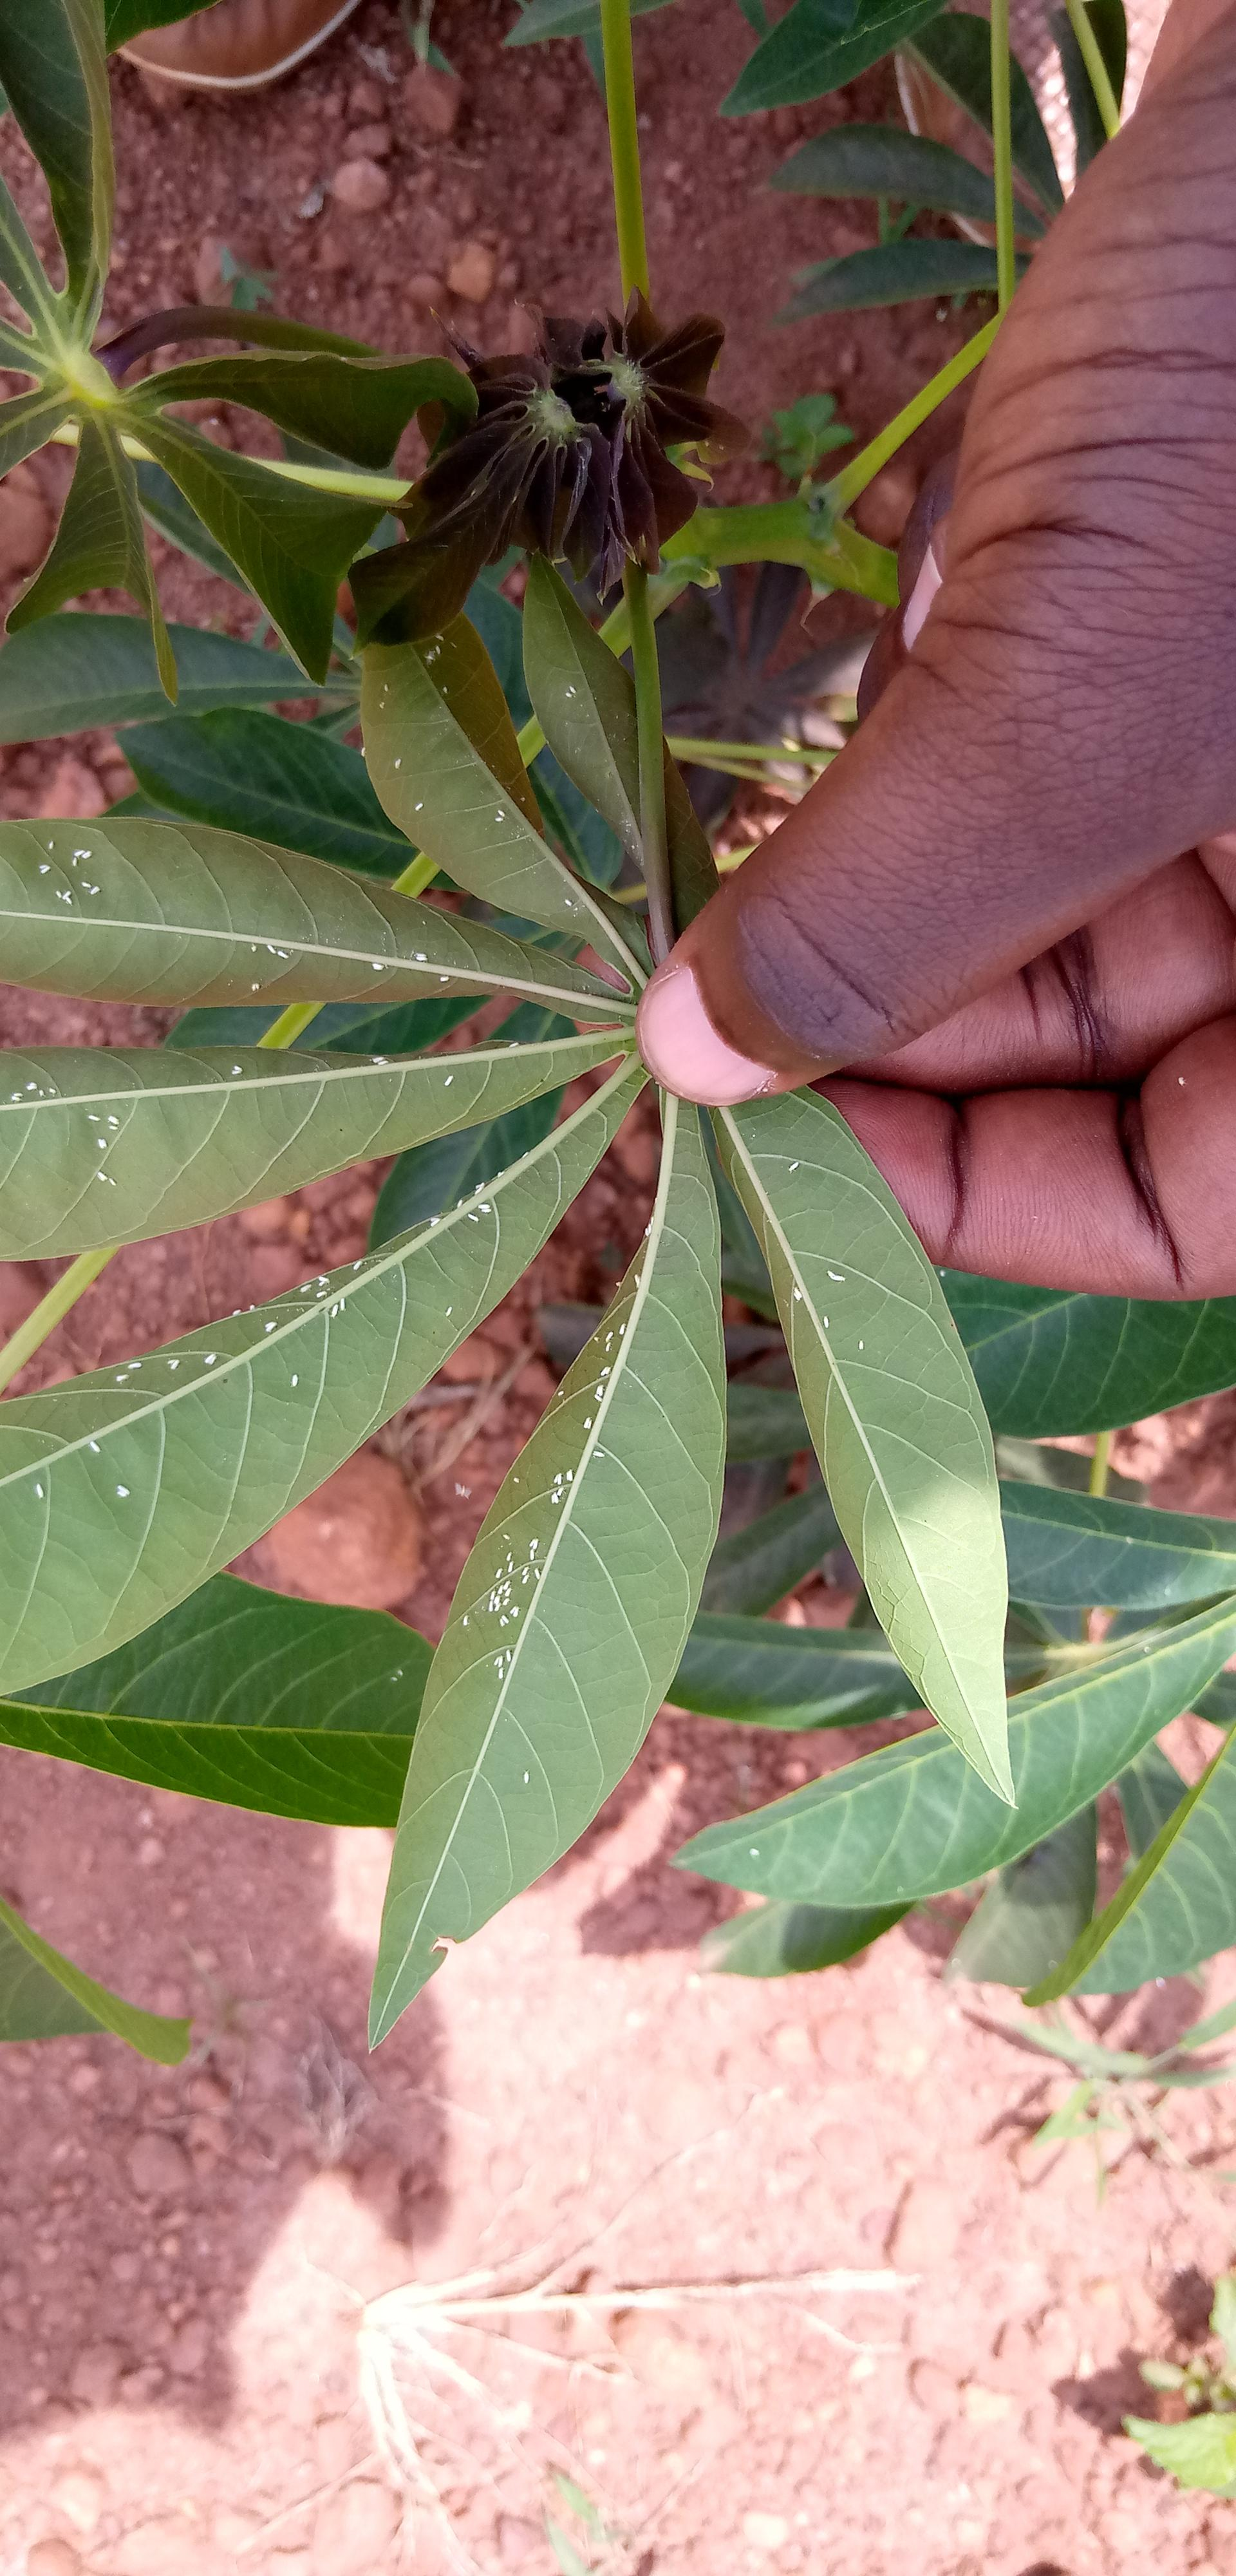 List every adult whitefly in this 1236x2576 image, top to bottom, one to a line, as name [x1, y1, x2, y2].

whitefly [435, 632, 447, 643]
whitefly [435, 645, 442, 655]
whitefly [423, 651, 436, 665]
whitefly [380, 683, 394, 694]
whitefly [568, 683, 578, 695]
whitefly [441, 684, 453, 696]
whitefly [564, 691, 573, 700]
whitefly [359, 745, 368, 759]
whitefly [392, 757, 404, 770]
whitefly [413, 800, 427, 813]
whitefly [496, 808, 509, 818]
whitefly [494, 817, 505, 824]
whitefly [47, 839, 57, 851]
whitefly [73, 849, 86, 857]
whitefly [81, 849, 93, 858]
whitefly [84, 853, 93, 860]
whitefly [71, 856, 78, 868]
whitefly [37, 864, 50, 870]
whitefly [40, 866, 51, 876]
whitefly [80, 880, 92, 889]
whitefly [89, 884, 102, 897]
whitefly [55, 889, 62, 900]
whitefly [61, 889, 73, 901]
whitefly [65, 896, 74, 906]
whitefly [562, 896, 575, 909]
whitefly [249, 943, 259, 954]
whitefly [265, 945, 277, 956]
whitefly [277, 949, 291, 960]
whitefly [415, 952, 429, 958]
whitefly [415, 956, 429, 963]
whitefly [372, 963, 385, 972]
whitefly [438, 974, 451, 984]
whitefly [251, 982, 256, 992]
whitefly [256, 982, 262, 991]
whitefly [509, 1041, 520, 1049]
whitefly [372, 1056, 386, 1064]
whitefly [379, 1059, 391, 1066]
whitefly [234, 1065, 243, 1072]
whitefly [231, 1069, 243, 1075]
whitefly [443, 1074, 456, 1088]
whitefly [28, 1081, 39, 1086]
whitefly [26, 1085, 37, 1092]
whitefly [48, 1086, 59, 1095]
whitefly [38, 1088, 45, 1099]
whitefly [12, 1092, 24, 1098]
whitefly [10, 1095, 23, 1104]
whitefly [87, 1113, 101, 1122]
whitefly [109, 1115, 122, 1122]
whitefly [107, 1117, 121, 1126]
whitefly [106, 1124, 121, 1133]
whitefly [96, 1135, 104, 1150]
whitefly [101, 1137, 111, 1148]
whitefly [784, 1159, 802, 1173]
whitefly [96, 1170, 109, 1183]
whitefly [108, 1176, 119, 1188]
whitefly [474, 1182, 485, 1189]
whitefly [474, 1186, 483, 1198]
whitefly [455, 1197, 466, 1209]
whitefly [478, 1203, 492, 1209]
whitefly [480, 1208, 492, 1214]
whitefly [467, 1211, 480, 1224]
whitefly [430, 1218, 442, 1229]
whitefly [648, 1222, 653, 1235]
whitefly [644, 1226, 648, 1237]
whitefly [351, 1257, 365, 1272]
whitefly [825, 1267, 835, 1278]
whitefly [633, 1271, 642, 1291]
whitefly [317, 1274, 331, 1285]
whitefly [833, 1274, 847, 1283]
whitefly [613, 1279, 626, 1290]
whitefly [317, 1281, 327, 1287]
whitefly [299, 1282, 312, 1294]
whitefly [794, 1284, 803, 1298]
whitefly [315, 1289, 328, 1300]
whitefly [793, 1291, 801, 1302]
whitefly [339, 1296, 348, 1314]
whitefly [329, 1302, 340, 1319]
whitefly [248, 1303, 257, 1312]
whitefly [444, 1305, 456, 1318]
whitefly [230, 1309, 243, 1316]
whitefly [821, 1315, 834, 1329]
whitefly [265, 1320, 280, 1336]
whitefly [619, 1320, 627, 1337]
whitefly [604, 1329, 615, 1343]
whitefly [590, 1334, 601, 1344]
whitefly [856, 1338, 866, 1353]
whitefly [604, 1341, 612, 1354]
whitefly [201, 1348, 221, 1367]
whitefly [166, 1358, 178, 1365]
whitefly [171, 1358, 182, 1370]
whitefly [127, 1361, 144, 1372]
whitefly [599, 1365, 607, 1377]
whitefly [606, 1366, 612, 1376]
whitefly [290, 1371, 301, 1390]
whitefly [114, 1373, 131, 1383]
whitefly [598, 1383, 606, 1397]
whitefly [556, 1389, 566, 1397]
whitefly [594, 1393, 604, 1403]
whitefly [583, 1414, 592, 1430]
whitefly [588, 1418, 594, 1431]
whitefly [89, 1440, 103, 1454]
whitefly [590, 1448, 607, 1460]
whitefly [565, 1466, 576, 1483]
whitefly [565, 1469, 570, 1481]
whitefly [551, 1471, 558, 1484]
whitefly [557, 1472, 563, 1486]
whitefly [511, 1475, 521, 1484]
whitefly [34, 1481, 48, 1501]
whitefly [452, 1482, 476, 1500]
whitefly [117, 1484, 132, 1496]
whitefly [556, 1486, 566, 1497]
whitefly [117, 1489, 126, 1499]
whitefly [554, 1491, 561, 1506]
whitefly [548, 1492, 554, 1505]
whitefly [501, 1532, 512, 1541]
whitefly [532, 1537, 539, 1551]
whitefly [528, 1537, 536, 1548]
whitefly [528, 1548, 536, 1561]
whitefly [505, 1550, 513, 1562]
whitefly [507, 1560, 515, 1574]
whitefly [520, 1564, 530, 1576]
whitefly [494, 1566, 505, 1579]
whitefly [533, 1566, 542, 1580]
whitefly [521, 1573, 531, 1586]
whitefly [503, 1579, 512, 1589]
whitefly [497, 1584, 505, 1595]
whitefly [504, 1586, 513, 1597]
whitefly [490, 1589, 498, 1600]
whitefly [501, 1597, 512, 1605]
whitefly [487, 1599, 494, 1613]
whitefly [494, 1602, 503, 1613]
whitefly [509, 1605, 517, 1615]
whitefly [513, 1605, 520, 1617]
whitefly [462, 1613, 472, 1626]
whitefly [501, 1614, 512, 1625]
whitefly [499, 1618, 506, 1627]
whitefly [505, 1648, 513, 1663]
whitefly [498, 1655, 504, 1668]
whitefly [493, 1656, 500, 1667]
whitefly [498, 1667, 505, 1680]
whitefly [397, 1669, 406, 1678]
whitefly [389, 1675, 399, 1683]
whitefly [520, 1768, 532, 1785]
whitefly [747, 1844, 762, 1859]